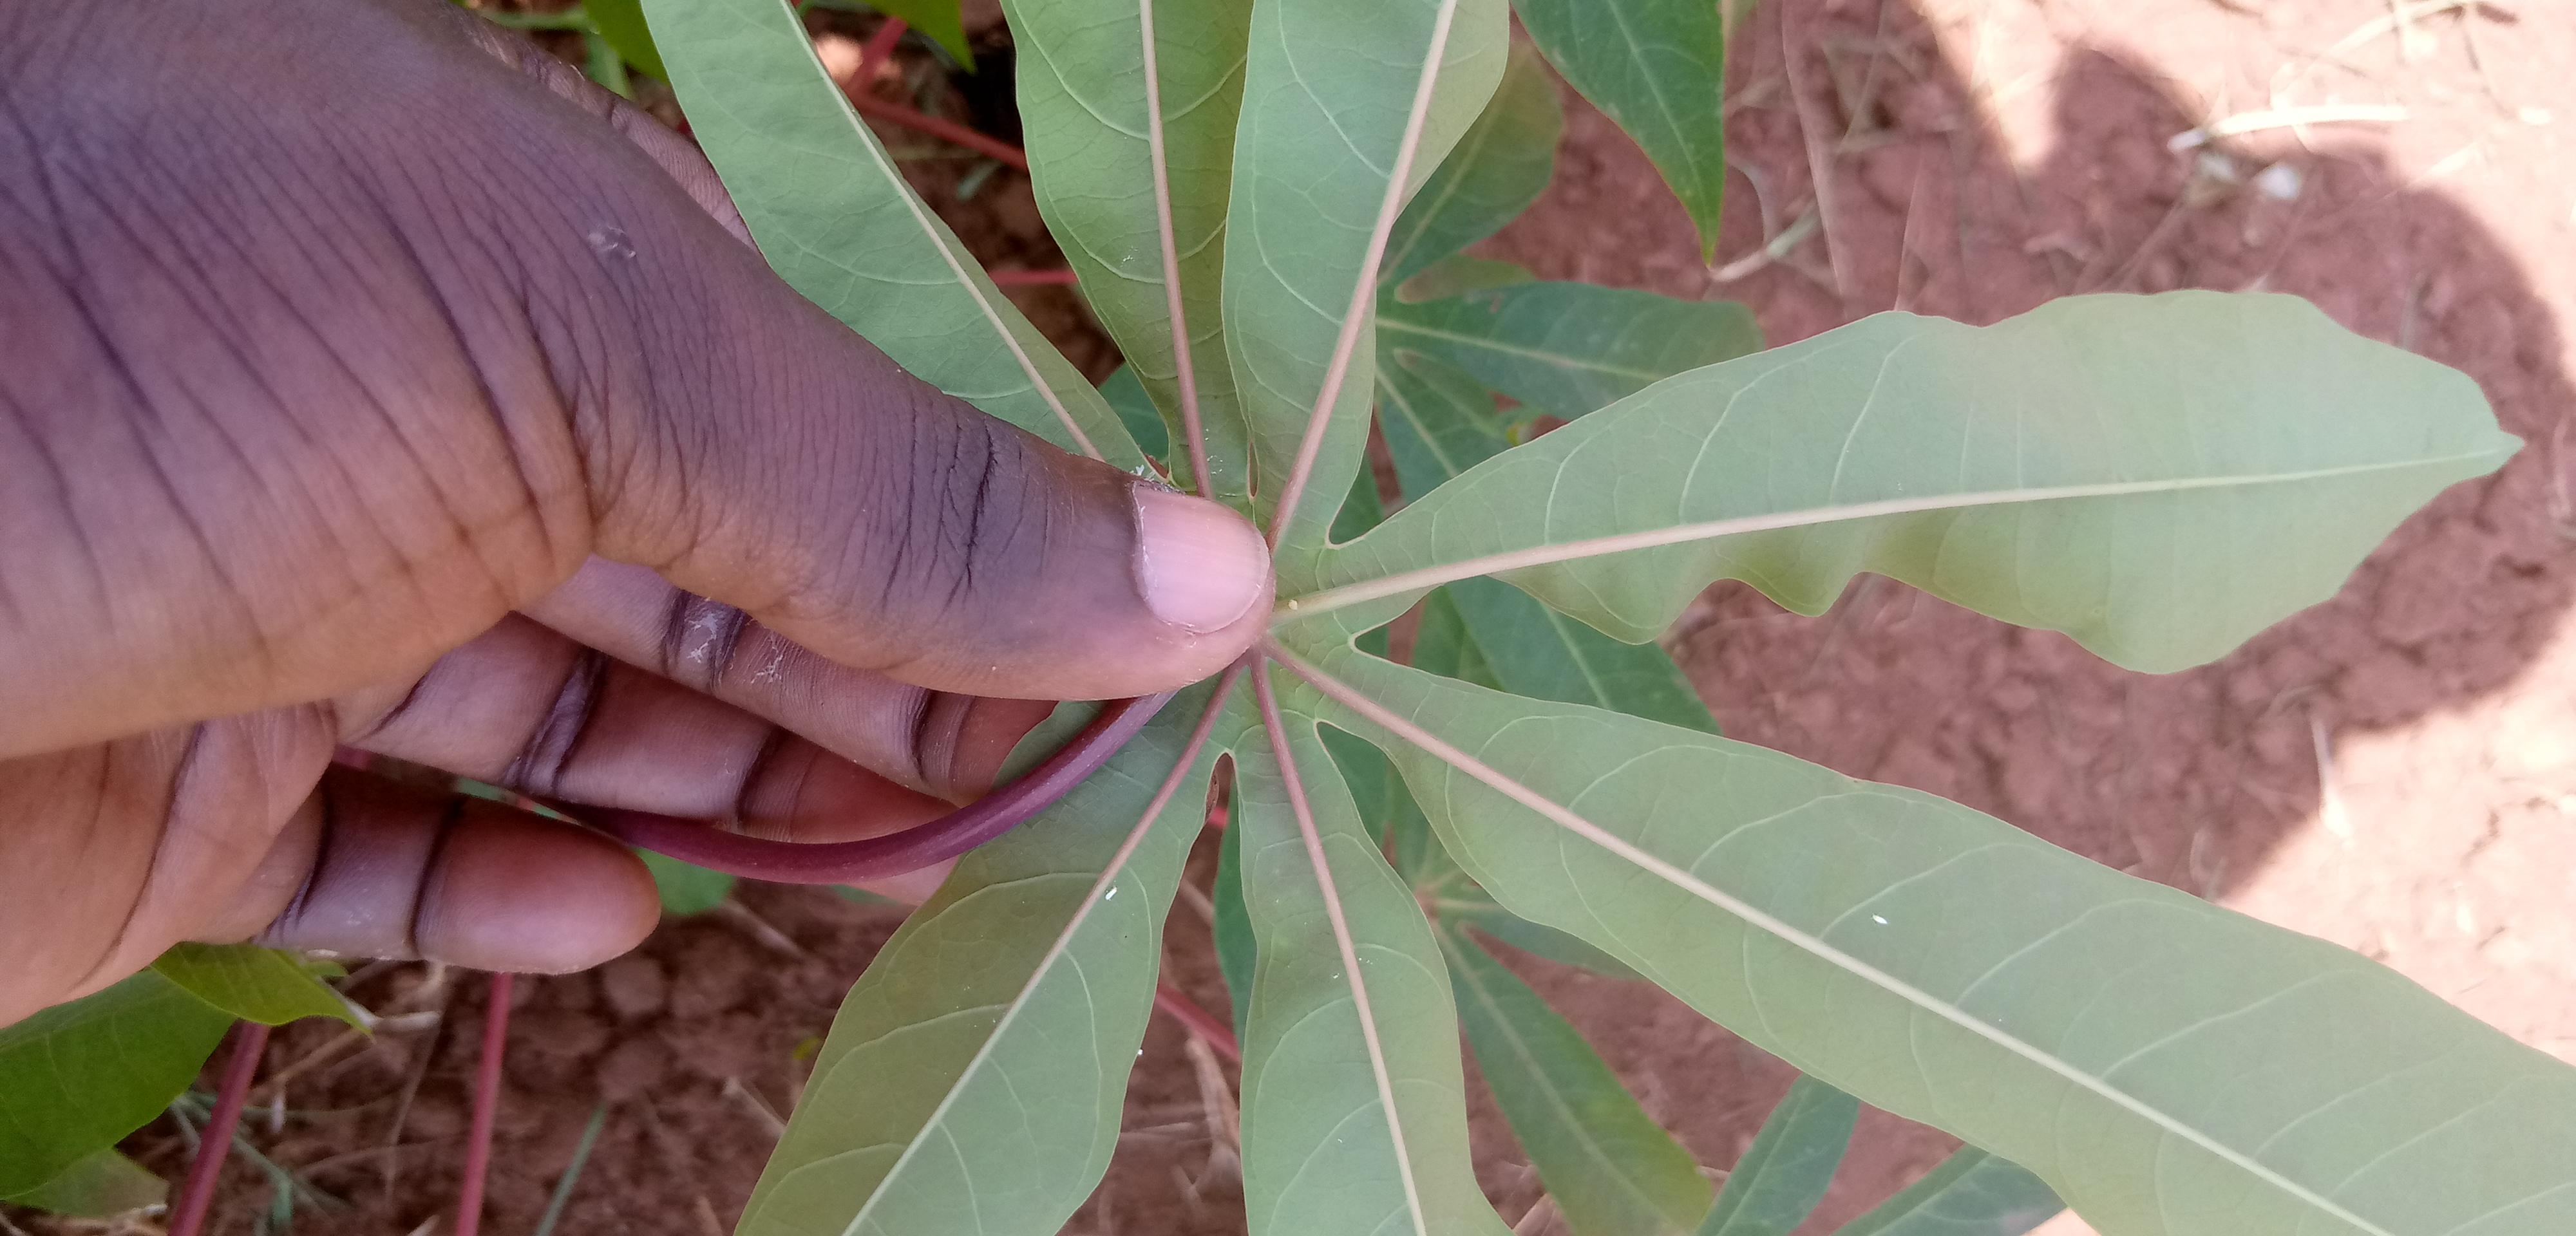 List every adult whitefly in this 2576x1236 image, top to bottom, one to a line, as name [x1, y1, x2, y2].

whitefly [1104, 885, 1119, 901]
whitefly [1870, 911, 1891, 926]
whitefly [1137, 1048, 1145, 1056]